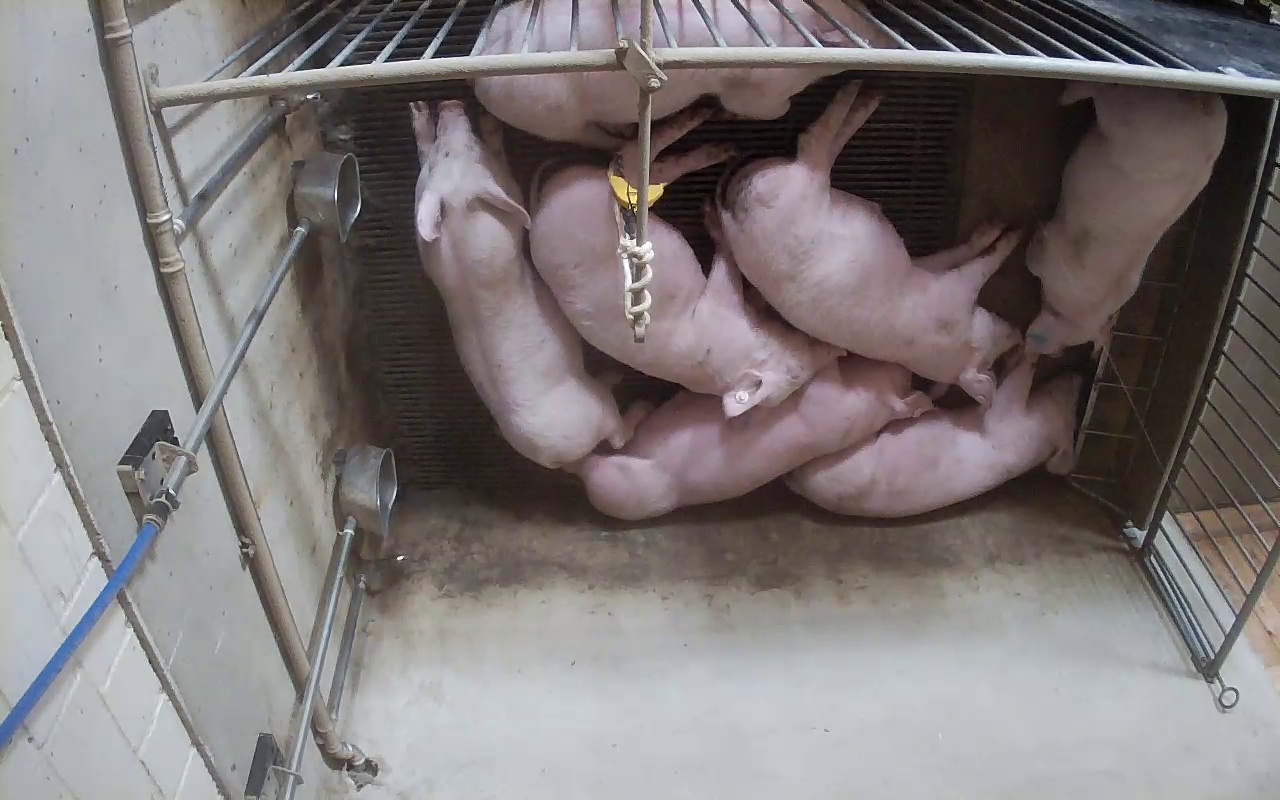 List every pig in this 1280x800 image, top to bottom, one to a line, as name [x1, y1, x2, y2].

pig [470, 0, 898, 153]
pig [711, 80, 1030, 404]
pig [1024, 81, 1230, 359]
pig [409, 97, 652, 469]
pig [532, 106, 849, 420]
pig [782, 345, 1082, 519]
pig [565, 357, 938, 521]